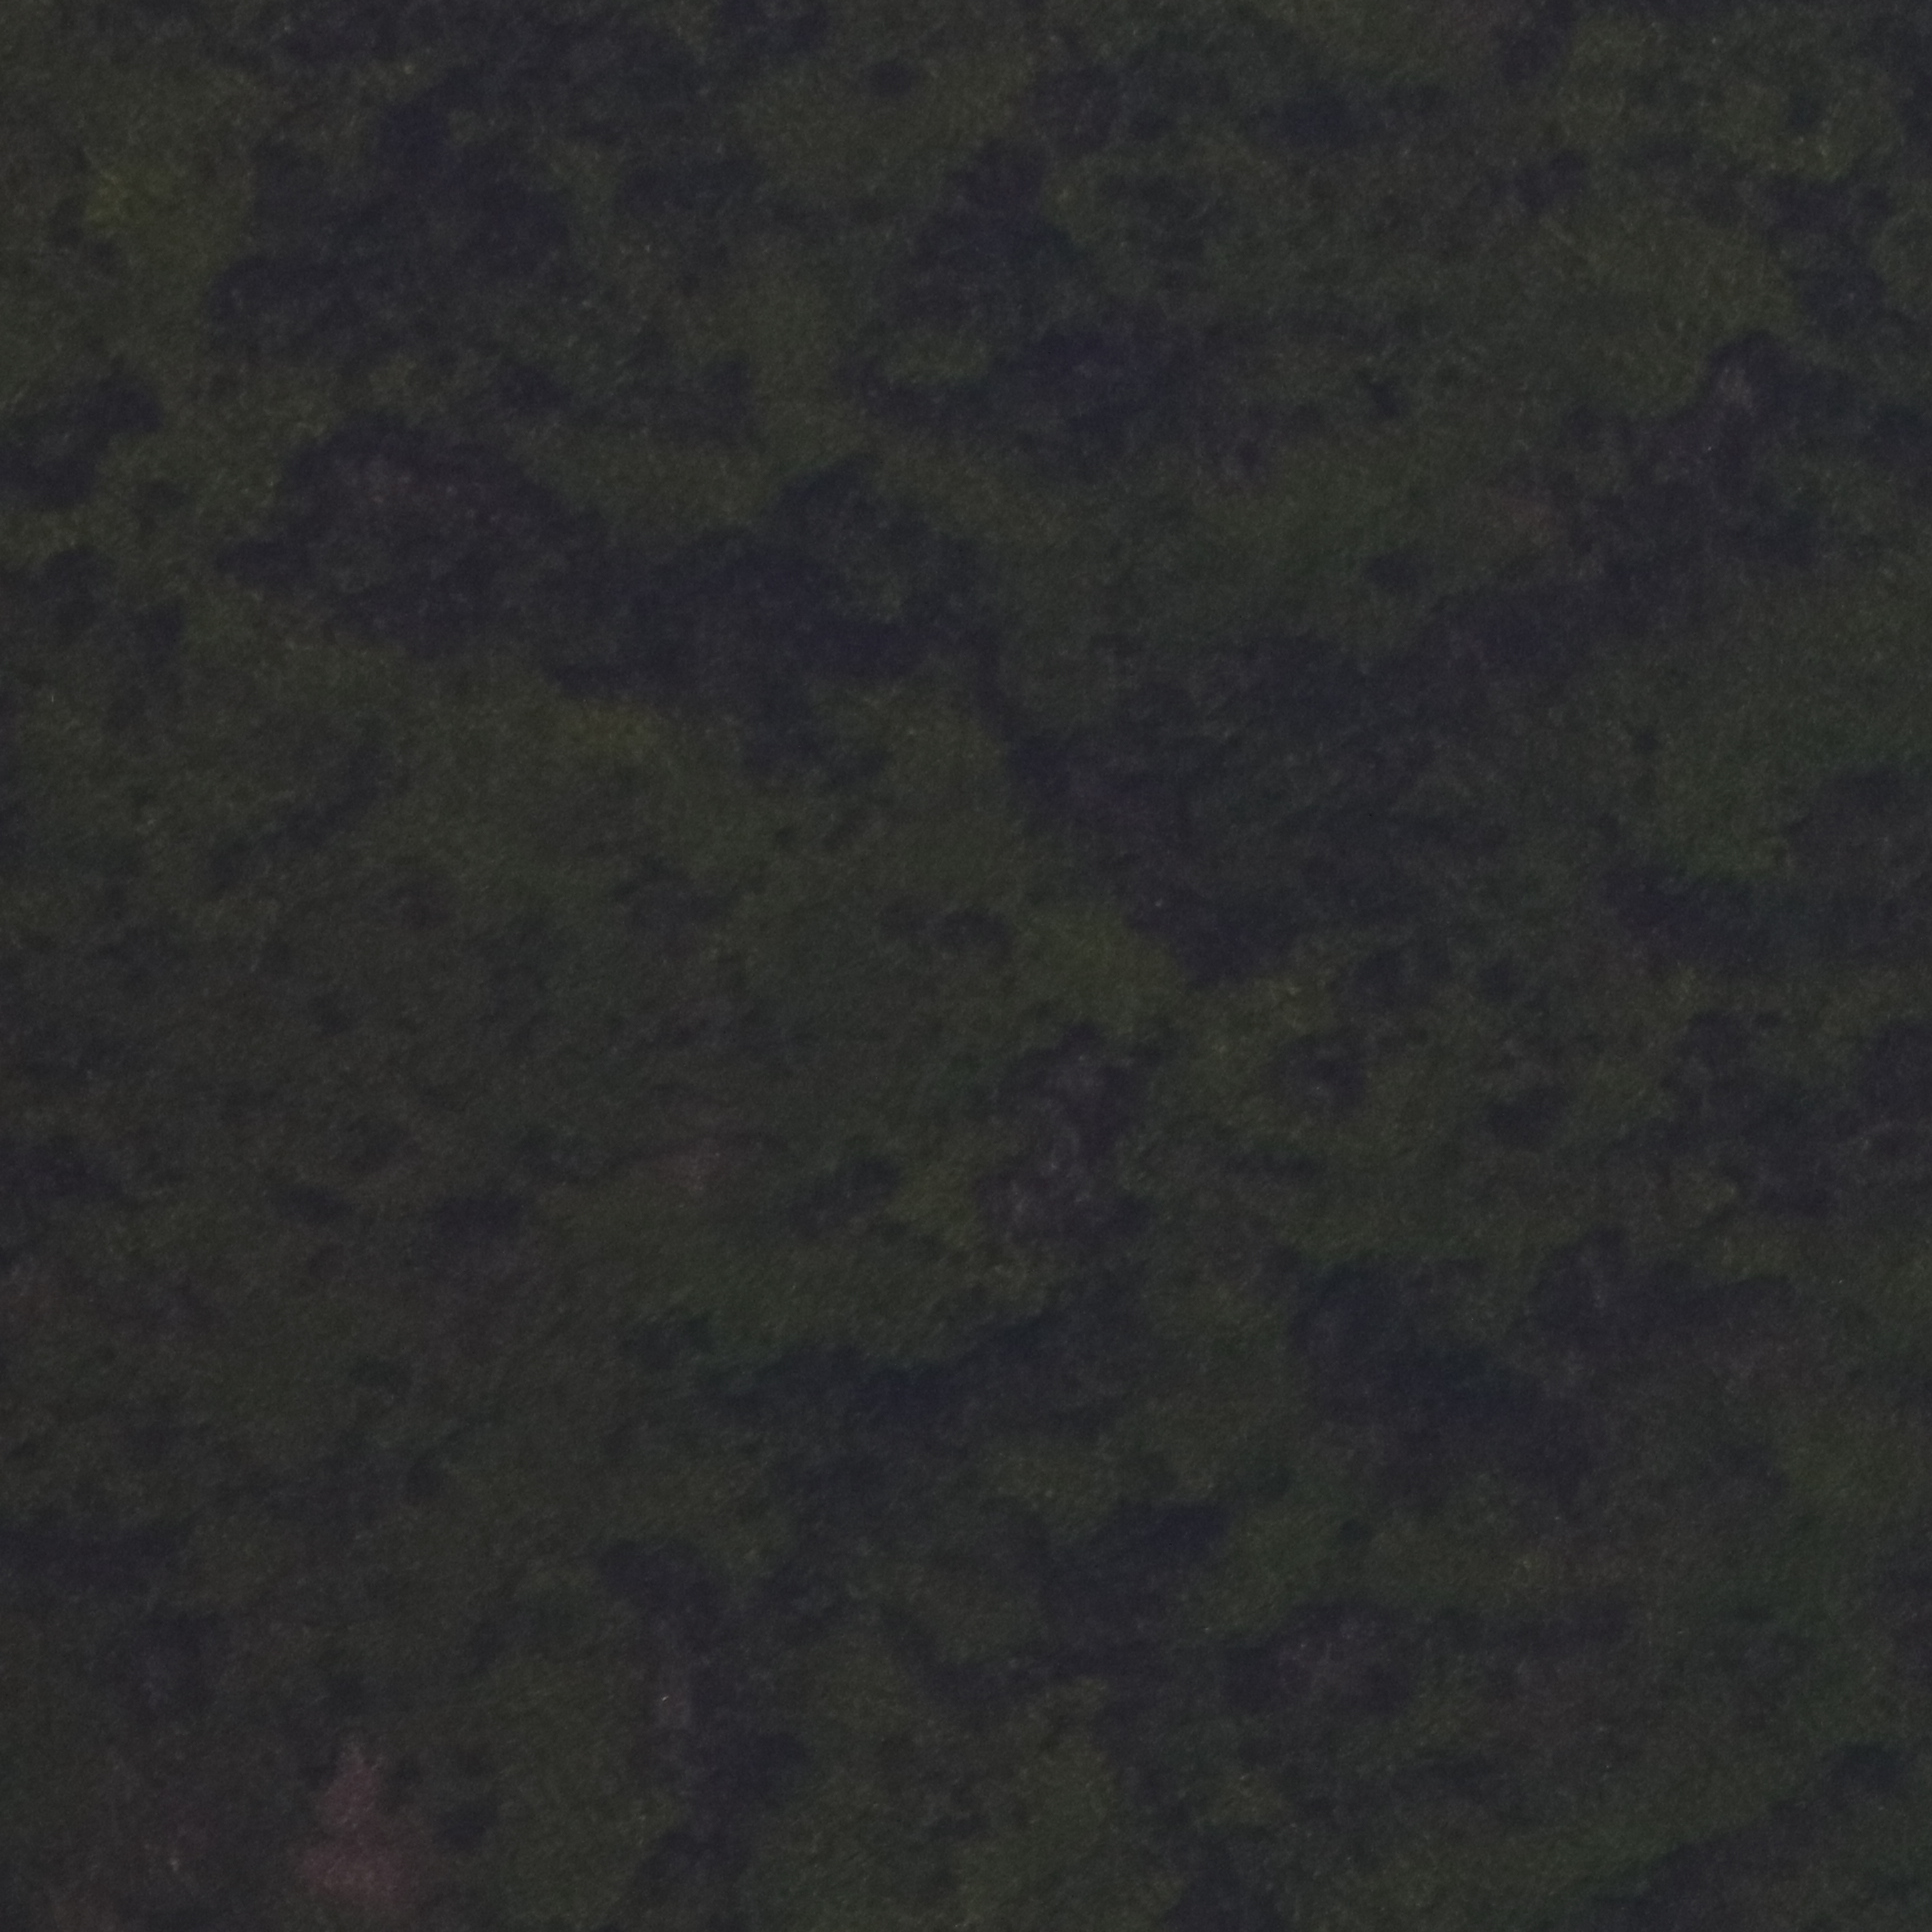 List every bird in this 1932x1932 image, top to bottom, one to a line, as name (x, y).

None